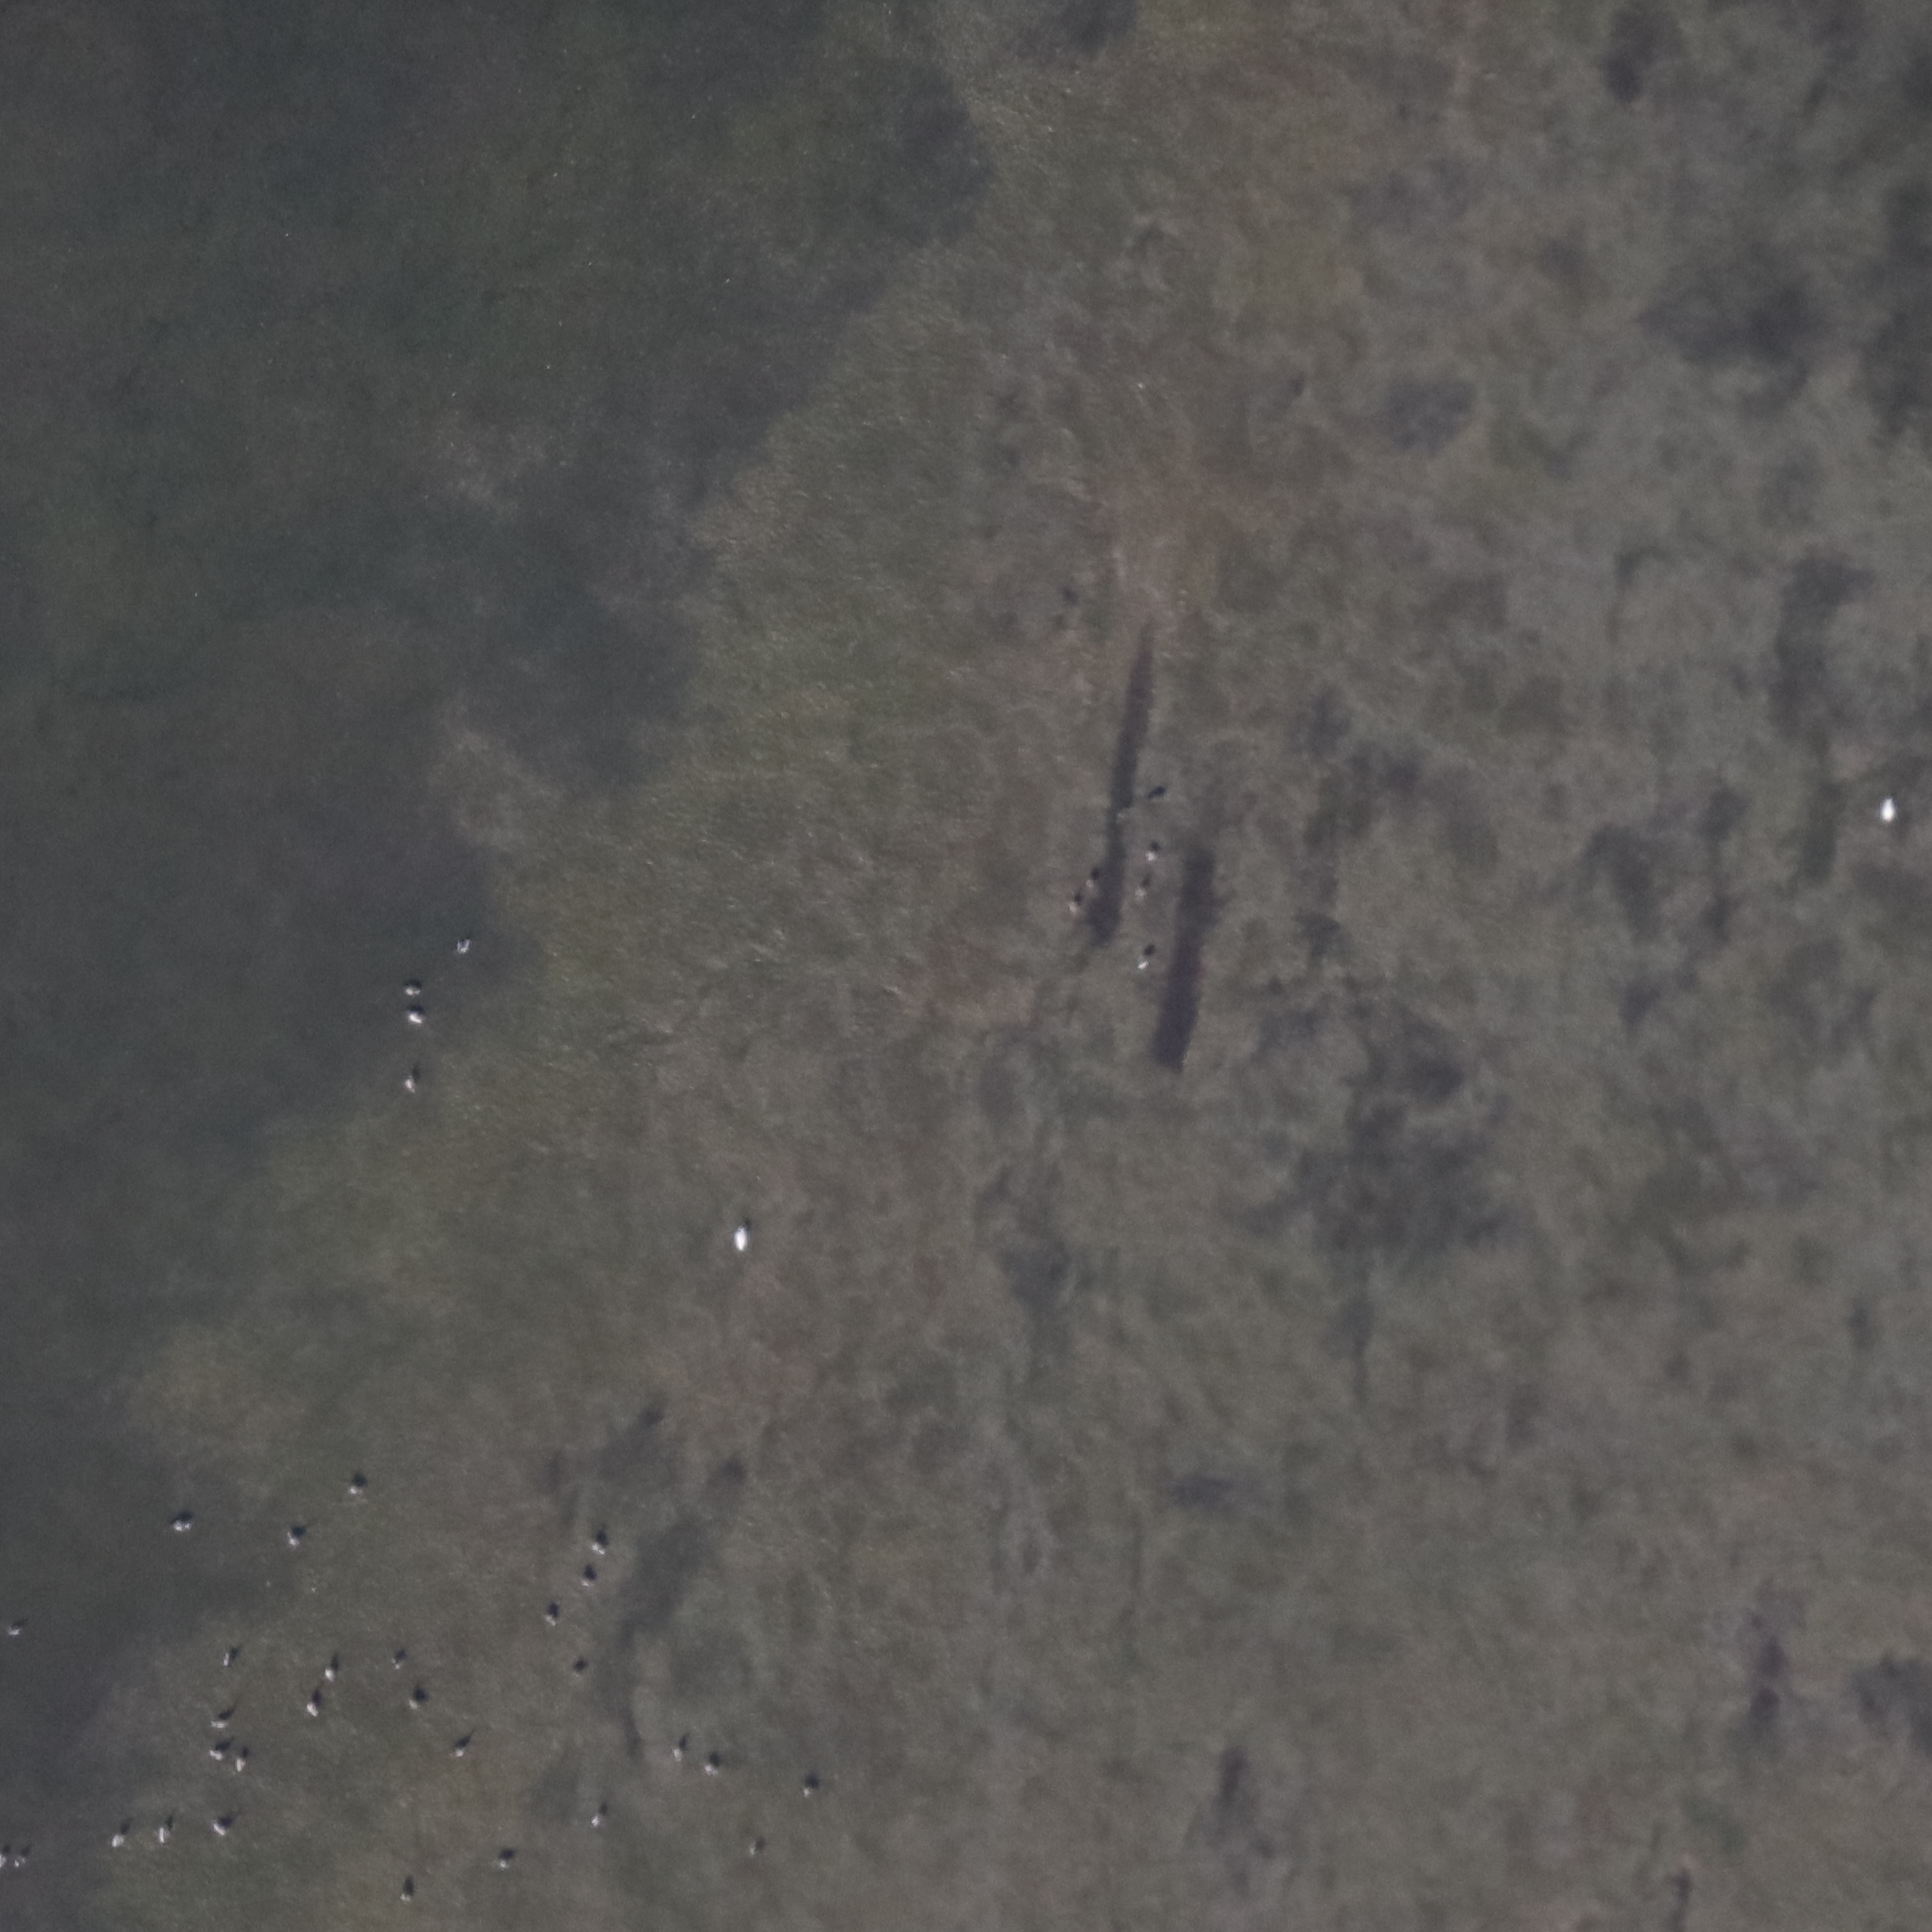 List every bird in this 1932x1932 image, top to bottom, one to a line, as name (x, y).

brant (1155, 795)
gull (1890, 808)
brant (1149, 857)
brant (1090, 882)
brant (1140, 894)
brant (1075, 906)
brant (463, 946)
brant (1142, 964)
brant (411, 991)
brant (416, 1016)
brant (407, 1083)
gull (741, 1239)
brant (356, 1483)
brant (180, 1523)
brant (292, 1541)
brant (593, 1545)
brant (587, 1585)
brant (552, 1617)
brant (12, 1626)
brant (232, 1656)
brant (399, 1657)
brant (577, 1672)
brant (334, 1674)
brant (321, 1712)
brant (416, 1713)
brant (218, 1717)
brant (461, 1750)
brant (215, 1751)
brant (681, 1754)
brant (244, 1765)
brant (707, 1768)
brant (809, 1790)
brant (223, 1825)
brant (599, 1826)
brant (121, 1836)
brant (168, 1836)
brant (761, 1848)
brant (20, 1861)
brant (504, 1863)
brant (412, 1891)